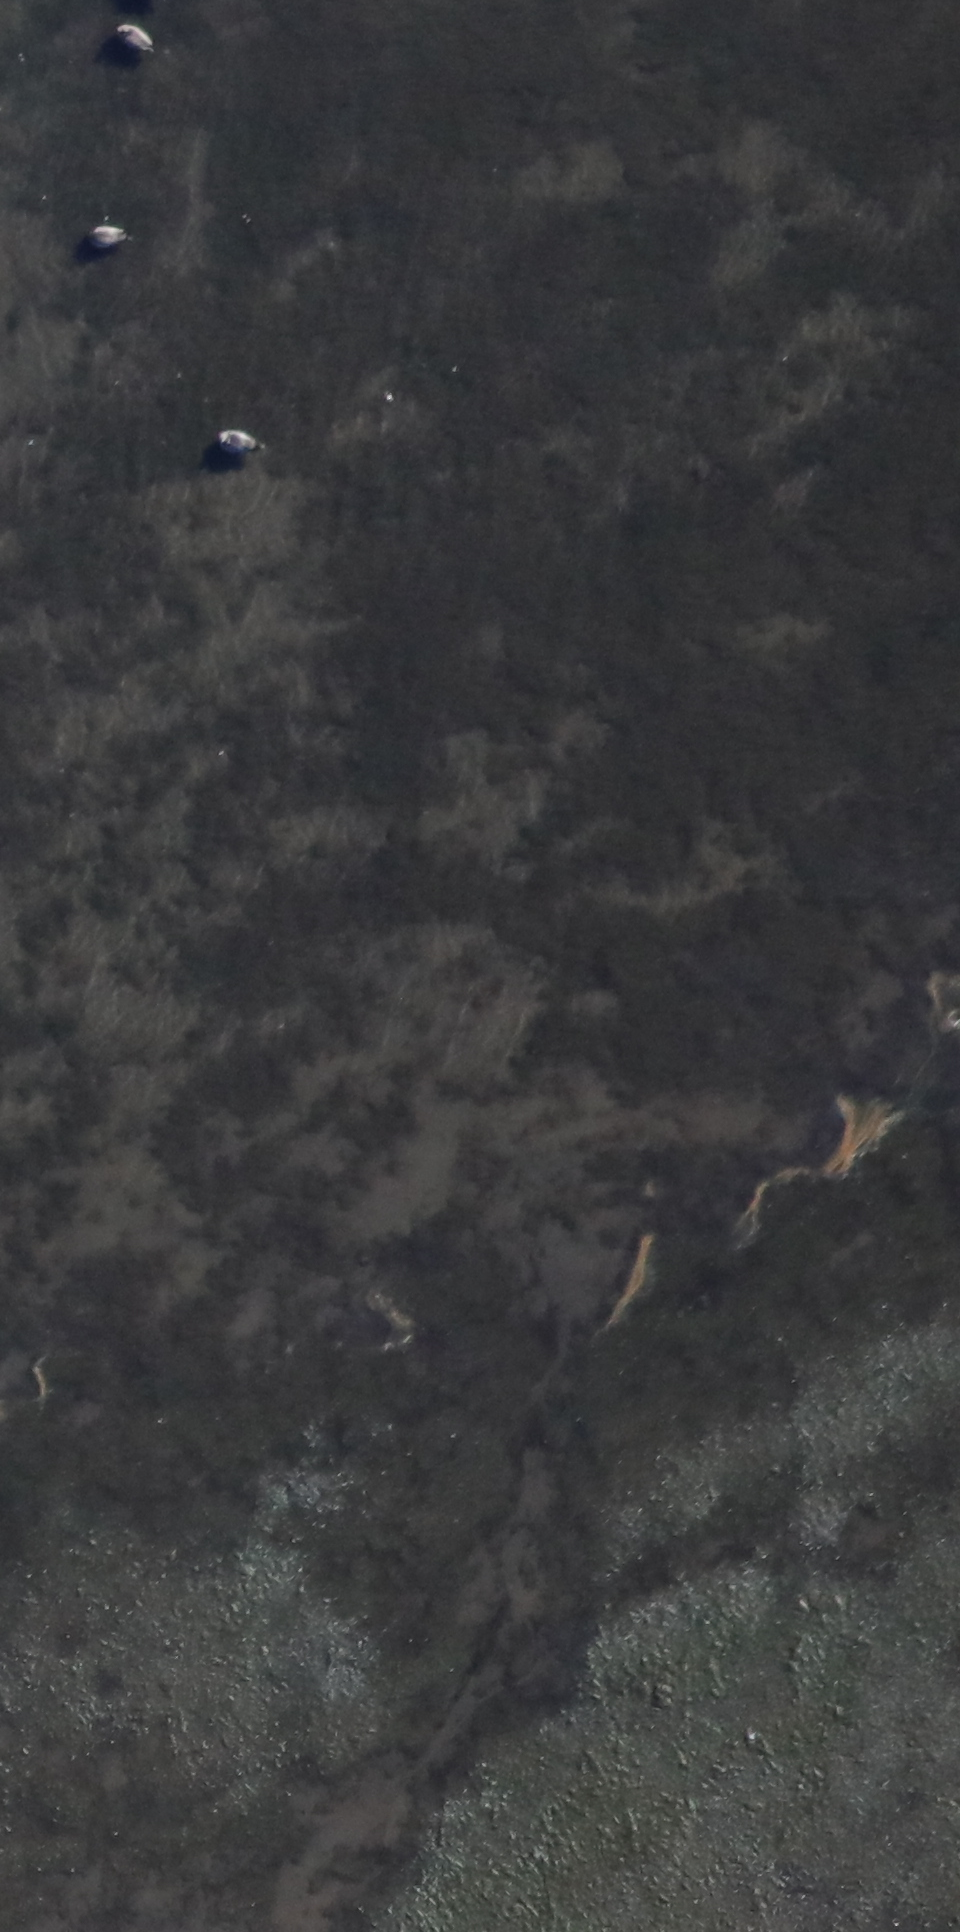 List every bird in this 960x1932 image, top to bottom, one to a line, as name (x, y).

Canada goose (134, 38)
Canada goose (105, 236)
Canada goose (239, 439)